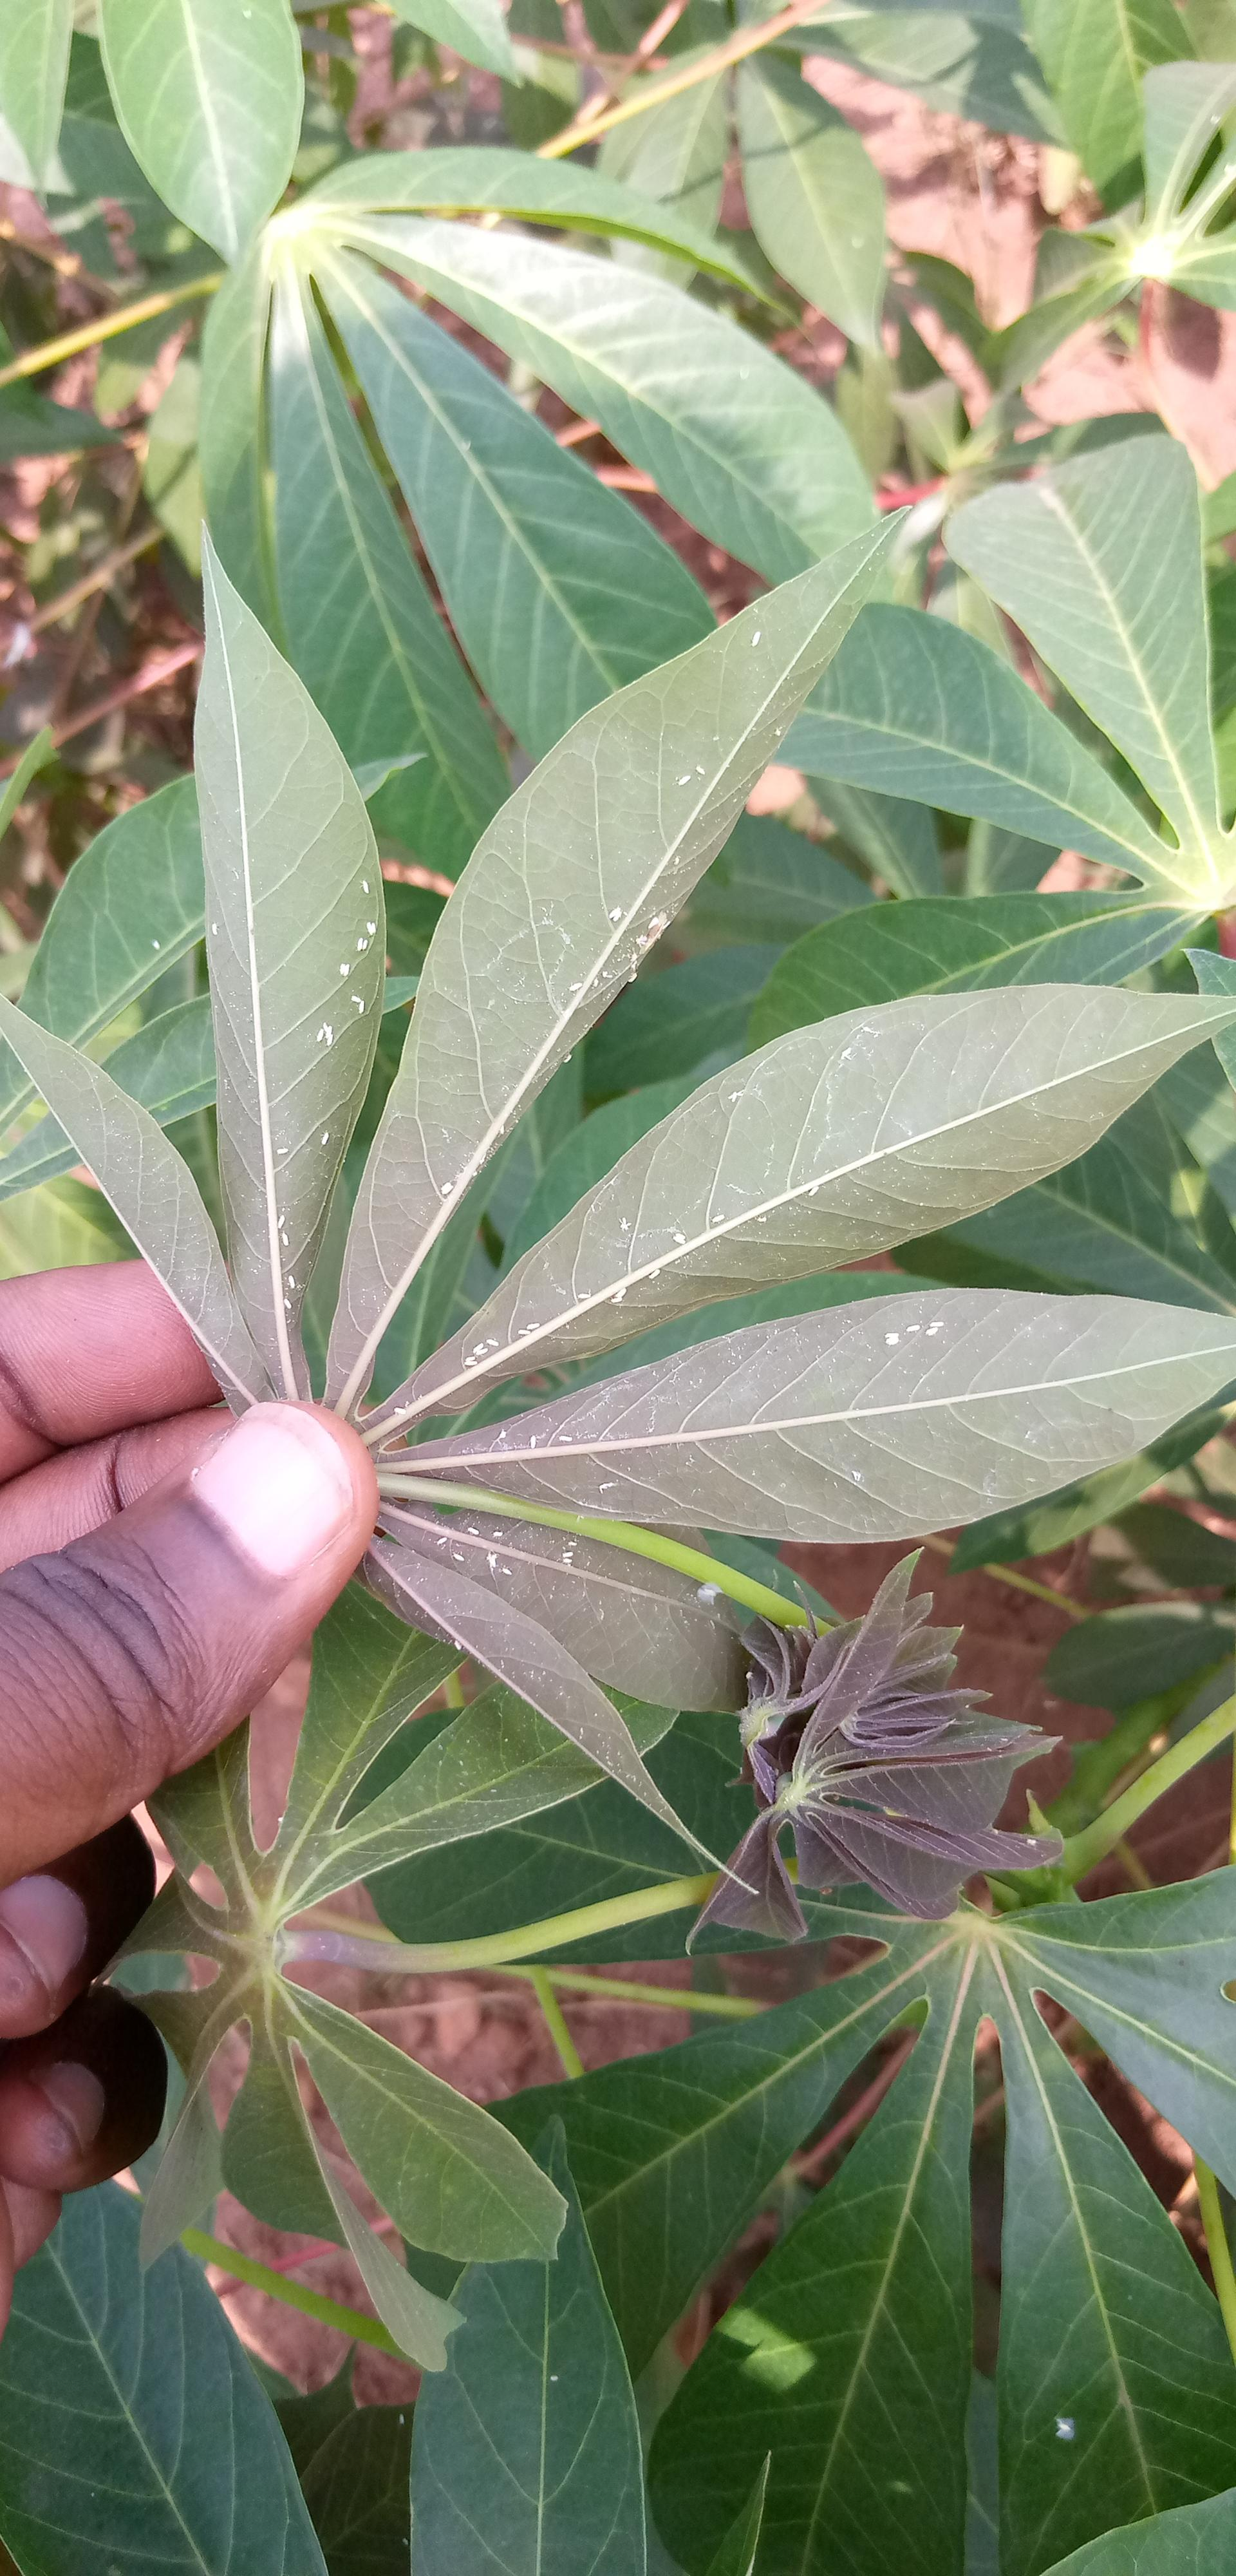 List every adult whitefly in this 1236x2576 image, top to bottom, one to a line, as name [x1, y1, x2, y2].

whitefly [750, 629, 765, 647]
whitefly [772, 724, 783, 738]
whitefly [694, 764, 706, 779]
whitefly [675, 770, 691, 788]
whitefly [671, 853, 683, 867]
whitefly [359, 875, 370, 895]
whitefly [609, 906, 621, 920]
whitefly [612, 911, 623, 923]
whitefly [646, 915, 659, 929]
whitefly [366, 920, 373, 937]
whitefly [371, 921, 379, 934]
whitefly [211, 922, 221, 937]
whitefly [634, 933, 648, 947]
whitefly [356, 936, 362, 954]
whitefly [150, 937, 165, 953]
whitefly [362, 938, 370, 952]
whitefly [628, 951, 638, 962]
whitefly [339, 961, 344, 978]
whitefly [344, 961, 350, 980]
whitefly [600, 968, 612, 980]
whitefly [626, 971, 638, 985]
whitefly [591, 976, 601, 989]
whitefly [567, 980, 584, 993]
whitefly [350, 995, 361, 1003]
whitefly [359, 998, 364, 1016]
whitefly [326, 1025, 333, 1036]
whitefly [314, 1027, 325, 1043]
whitefly [326, 1033, 335, 1047]
whitefly [839, 1044, 852, 1063]
whitefly [564, 1052, 573, 1065]
whitefly [724, 1088, 738, 1105]
whitefly [498, 1123, 506, 1136]
whitefly [319, 1128, 333, 1148]
whitefly [274, 1144, 290, 1157]
whitefly [442, 1182, 451, 1191]
whitefly [442, 1185, 455, 1196]
whitefly [807, 1185, 820, 1197]
whitefly [709, 1212, 729, 1226]
whitefly [276, 1213, 286, 1229]
whitefly [615, 1215, 634, 1233]
whitefly [757, 1215, 768, 1225]
whitefly [280, 1231, 292, 1247]
whitefly [673, 1232, 688, 1239]
whitefly [671, 1235, 685, 1244]
whitefly [647, 1268, 662, 1281]
whitefly [286, 1273, 297, 1290]
whitefly [615, 1287, 628, 1300]
whitefly [574, 1291, 592, 1300]
whitefly [282, 1296, 293, 1310]
whitefly [608, 1297, 623, 1303]
whitefly [526, 1321, 541, 1332]
whitefly [928, 1321, 945, 1328]
whitefly [904, 1323, 921, 1334]
whitefly [924, 1327, 939, 1336]
whitefly [515, 1327, 532, 1335]
whitefly [883, 1331, 899, 1338]
whitefly [485, 1336, 501, 1349]
whitefly [883, 1337, 901, 1345]
whitefly [473, 1341, 484, 1355]
whitefly [476, 1346, 490, 1359]
whitefly [464, 1355, 477, 1361]
whitefly [463, 1360, 478, 1367]
whitefly [390, 1405, 406, 1417]
whitefly [496, 1428, 509, 1442]
whitefly [527, 1433, 539, 1451]
whitefly [556, 1435, 575, 1443]
whitefly [849, 1469, 863, 1485]
whitefly [595, 1480, 622, 1496]
whitefly [465, 1525, 480, 1537]
whitefly [491, 1529, 503, 1539]
whitefly [434, 1533, 447, 1546]
whitefly [451, 1550, 465, 1564]
whitefly [485, 1550, 501, 1567]
whitefly [559, 1551, 575, 1557]
whitefly [561, 1557, 575, 1564]
whitefly [501, 1566, 514, 1577]
whitefly [697, 1585, 718, 1603]
whitefly [452, 1638, 462, 1654]
whitefly [744, 1667, 753, 1681]
whitefly [1023, 1834, 1037, 1849]